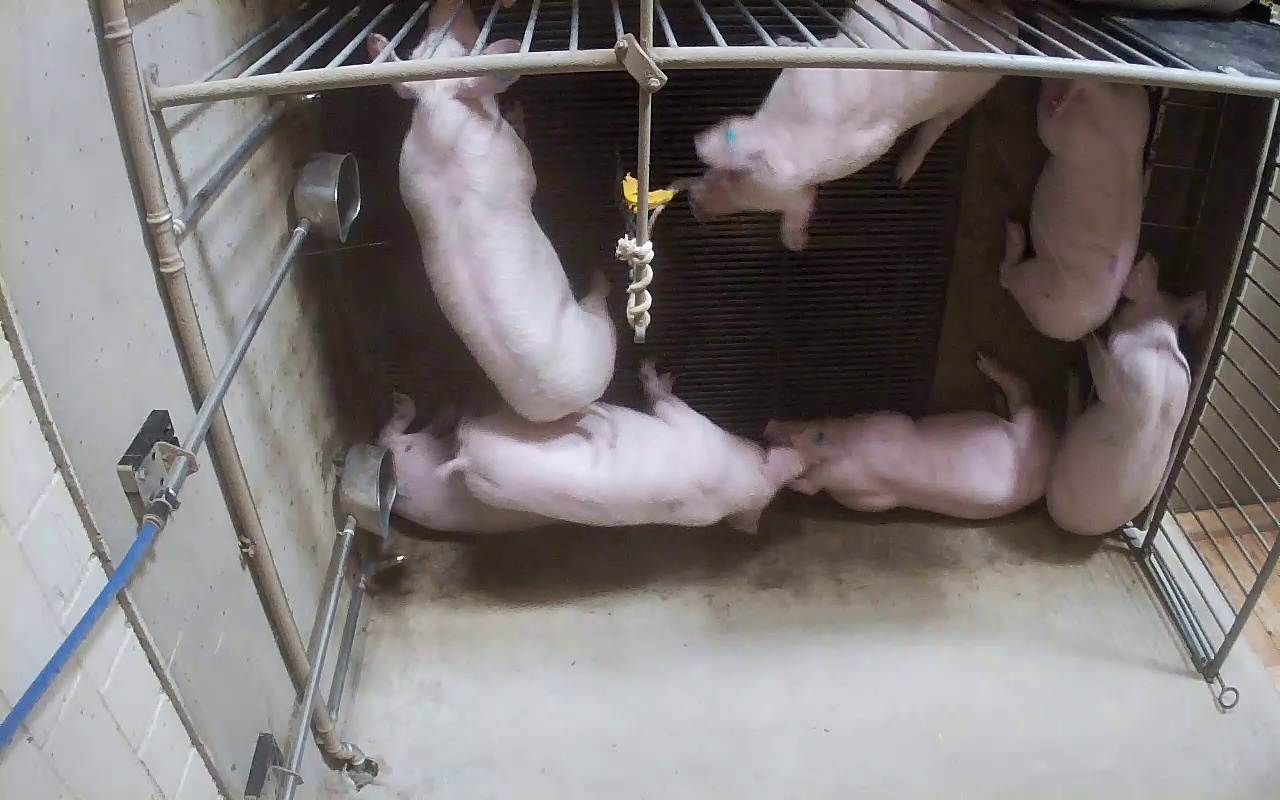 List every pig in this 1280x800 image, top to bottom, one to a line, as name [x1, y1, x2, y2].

pig [368, 0, 619, 423]
pig [689, 3, 1020, 252]
pig [1001, 7, 1151, 343]
pig [1048, 248, 1212, 534]
pig [765, 345, 1064, 522]
pig [433, 360, 805, 536]
pig [377, 393, 567, 534]